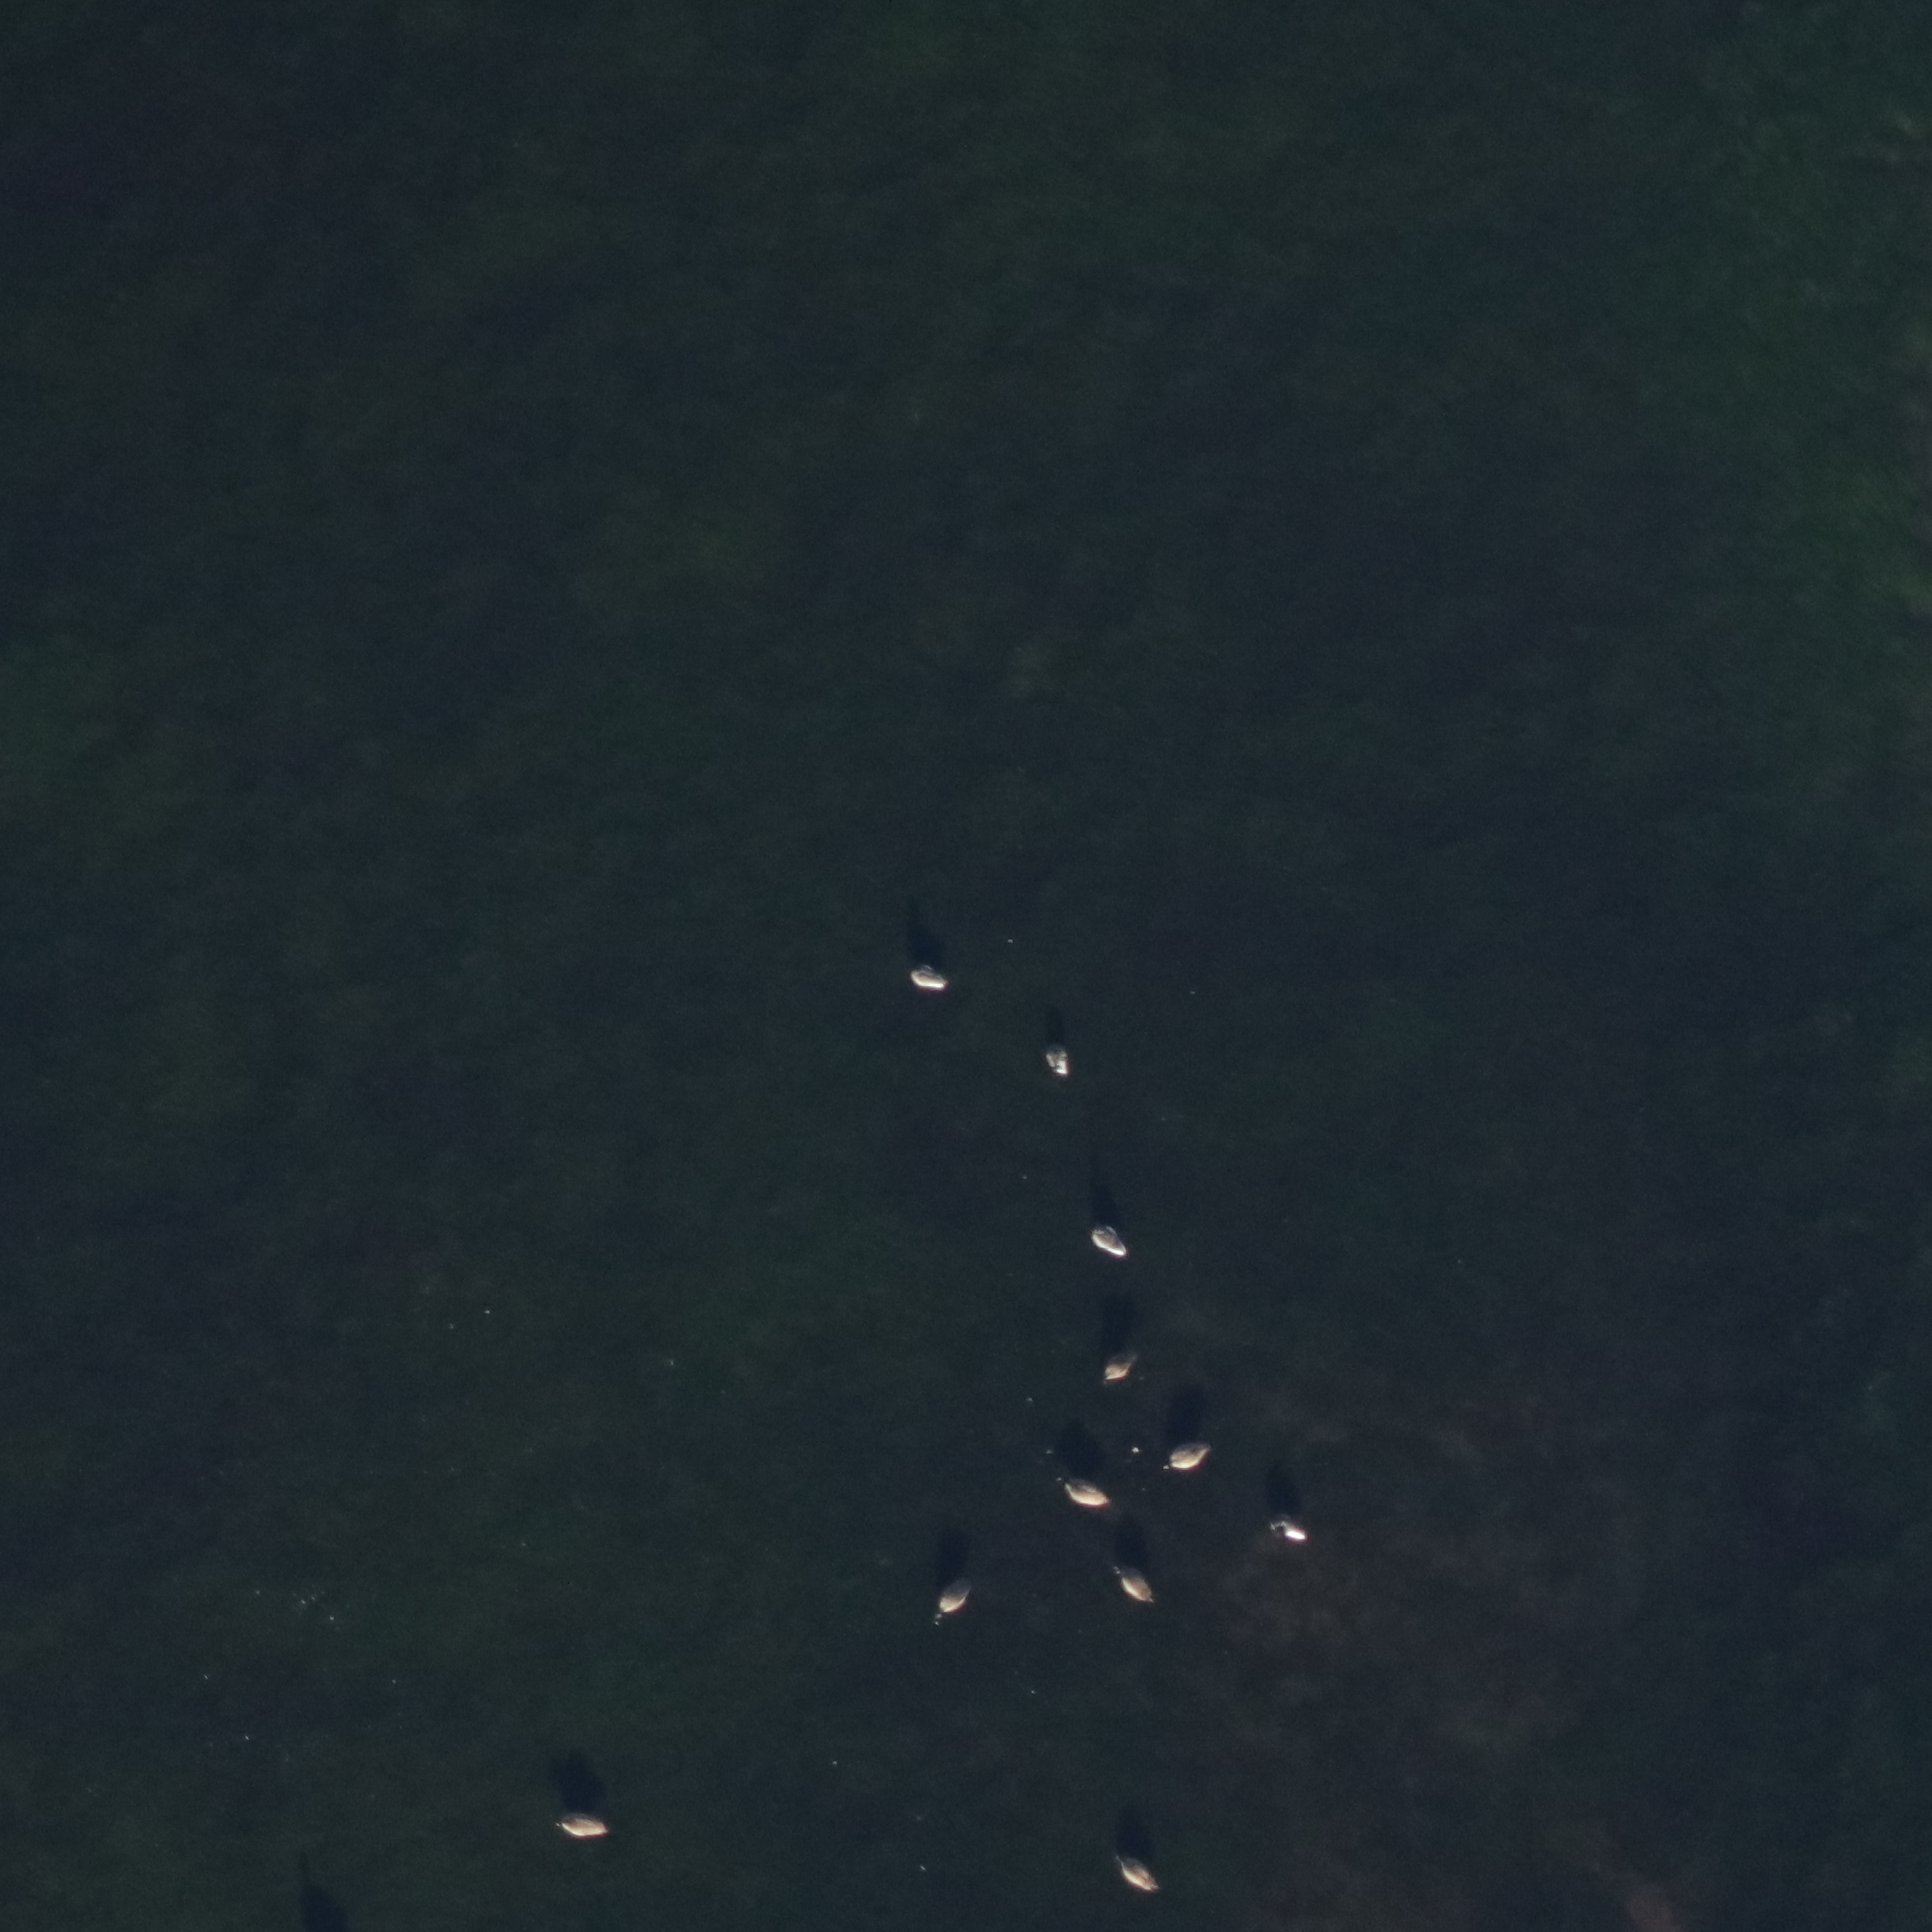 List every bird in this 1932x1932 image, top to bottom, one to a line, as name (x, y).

brant (929, 979)
brant (1053, 1058)
brant (1111, 1243)
Canada goose (1117, 1371)
Canada goose (1185, 1456)
Canada goose (1081, 1485)
Canada goose (1292, 1526)
Canada goose (1128, 1589)
Canada goose (942, 1603)
Canada goose (586, 1823)
Canada goose (1141, 1871)